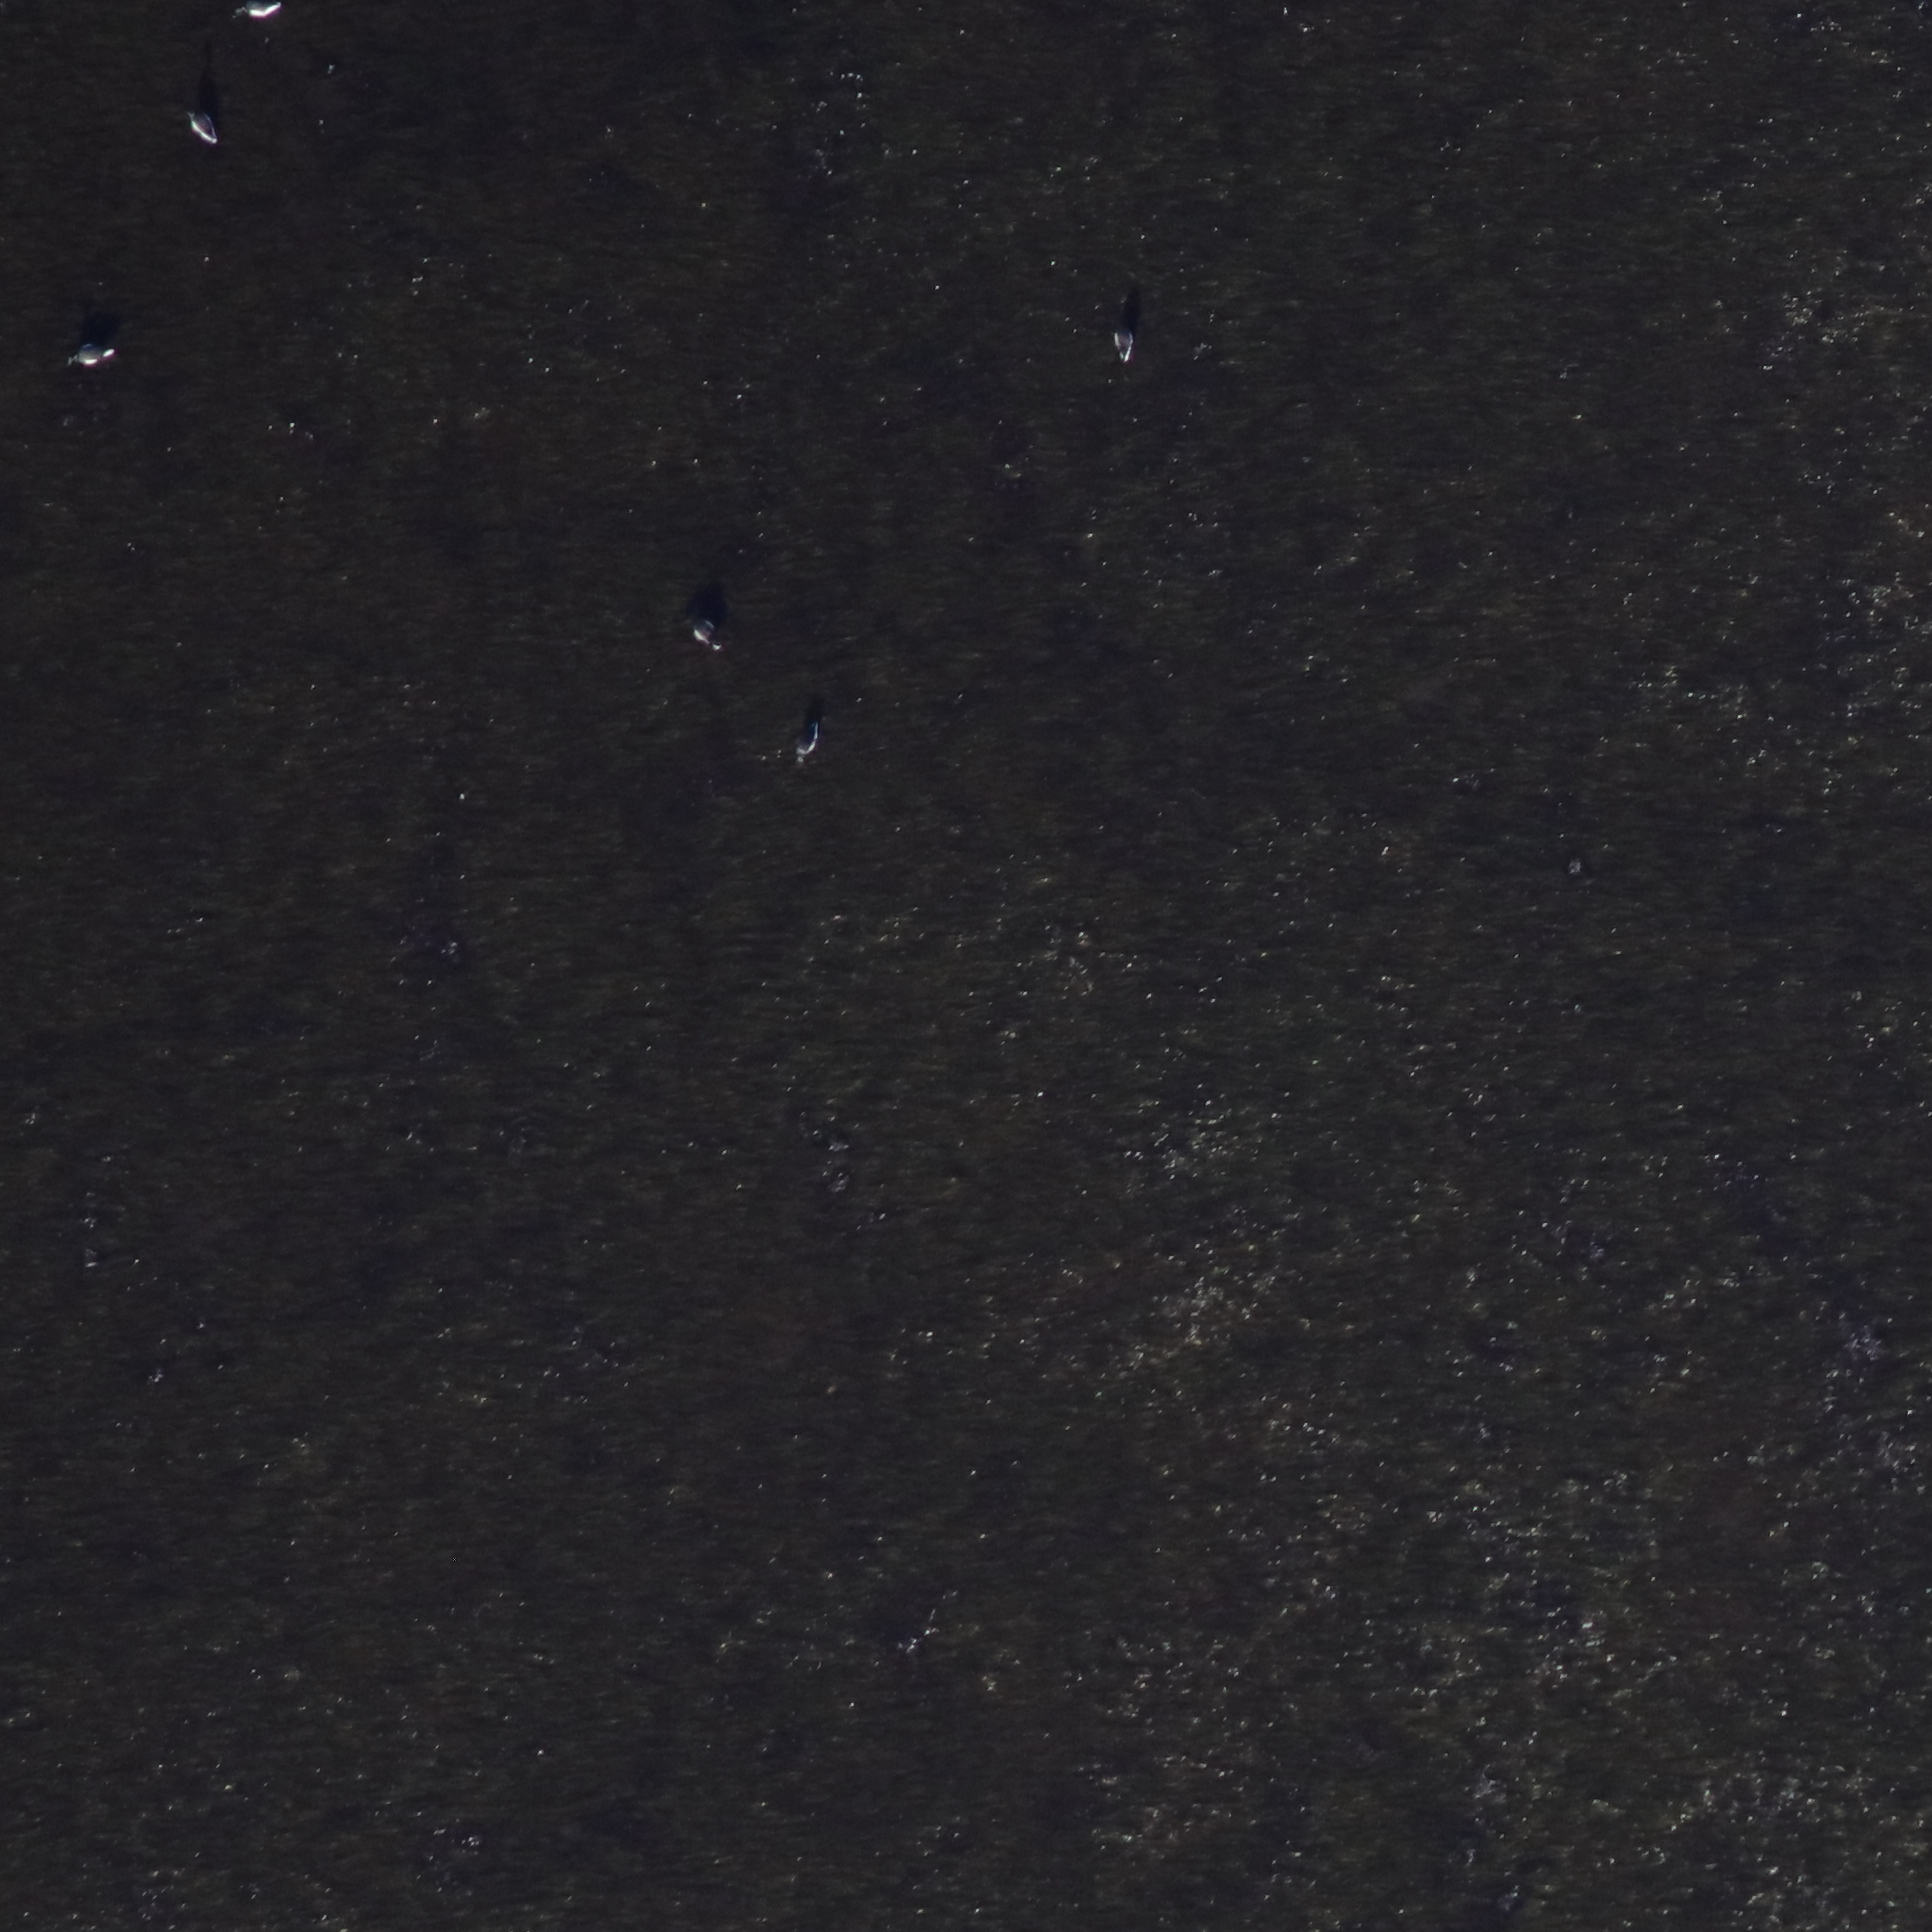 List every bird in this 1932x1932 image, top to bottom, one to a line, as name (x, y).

brant (203, 126)
brant (1123, 341)
brant (90, 353)
brant (706, 633)
brant (810, 743)